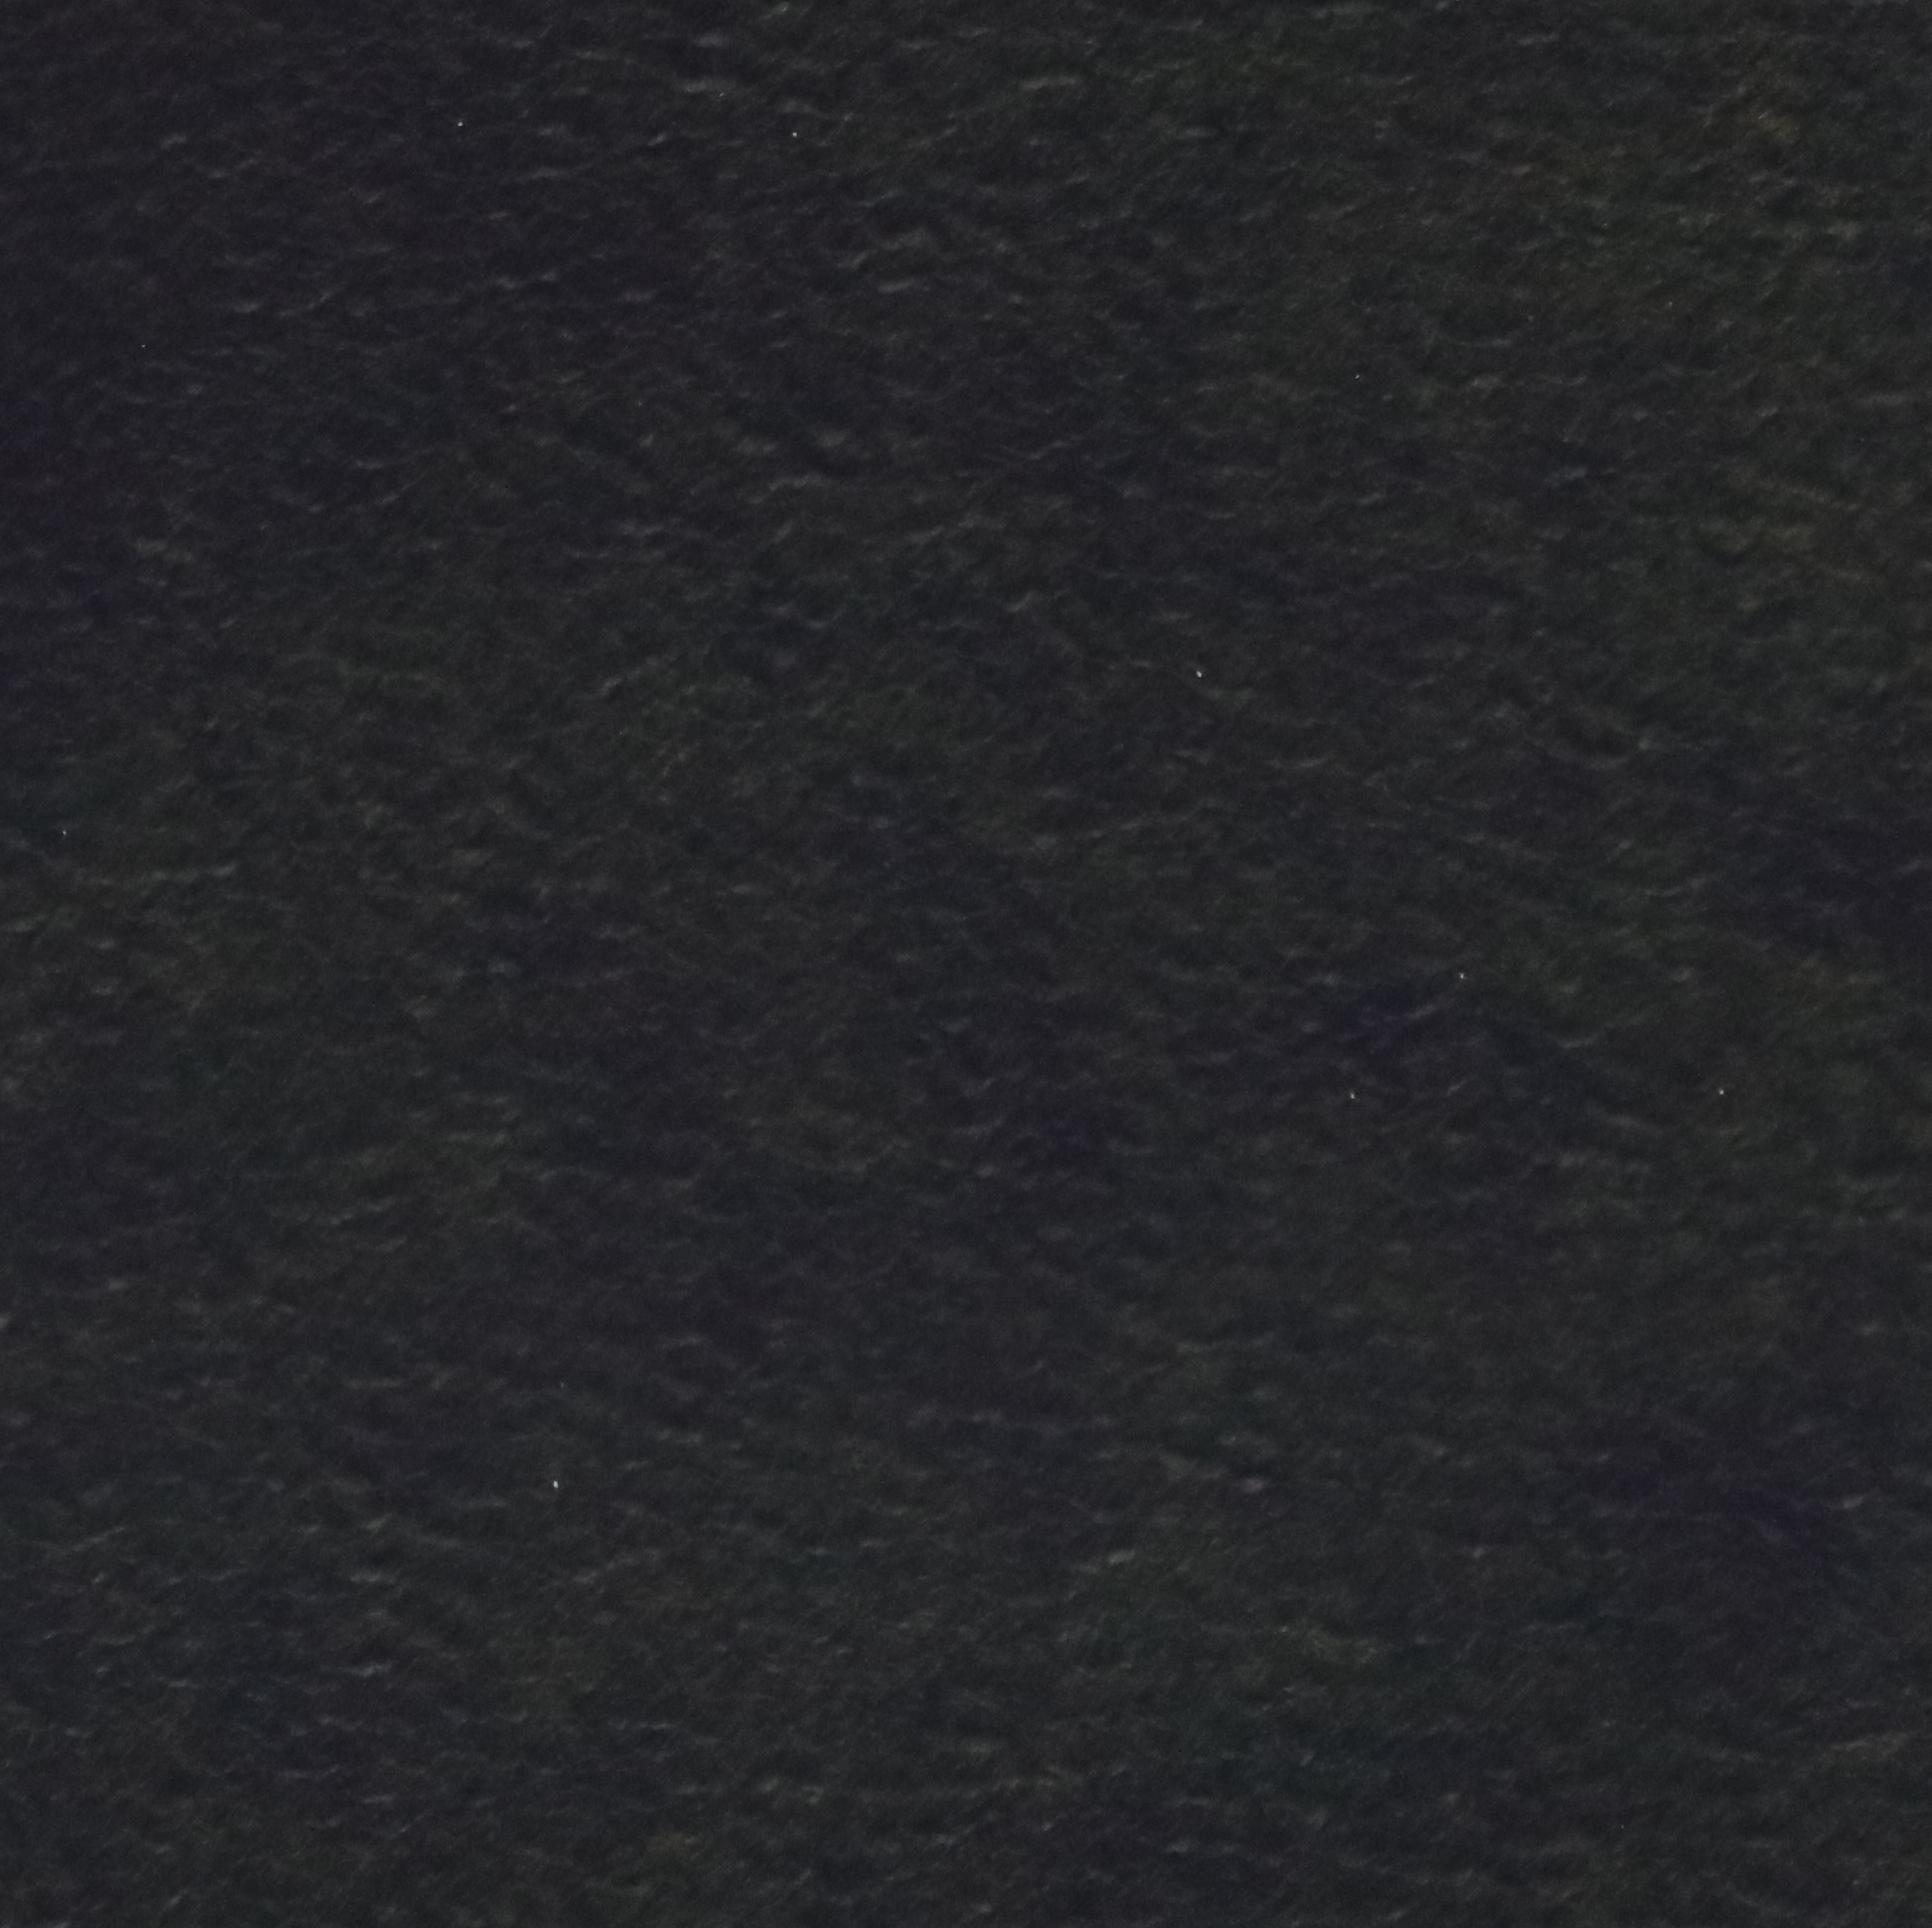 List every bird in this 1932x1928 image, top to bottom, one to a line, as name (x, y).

None